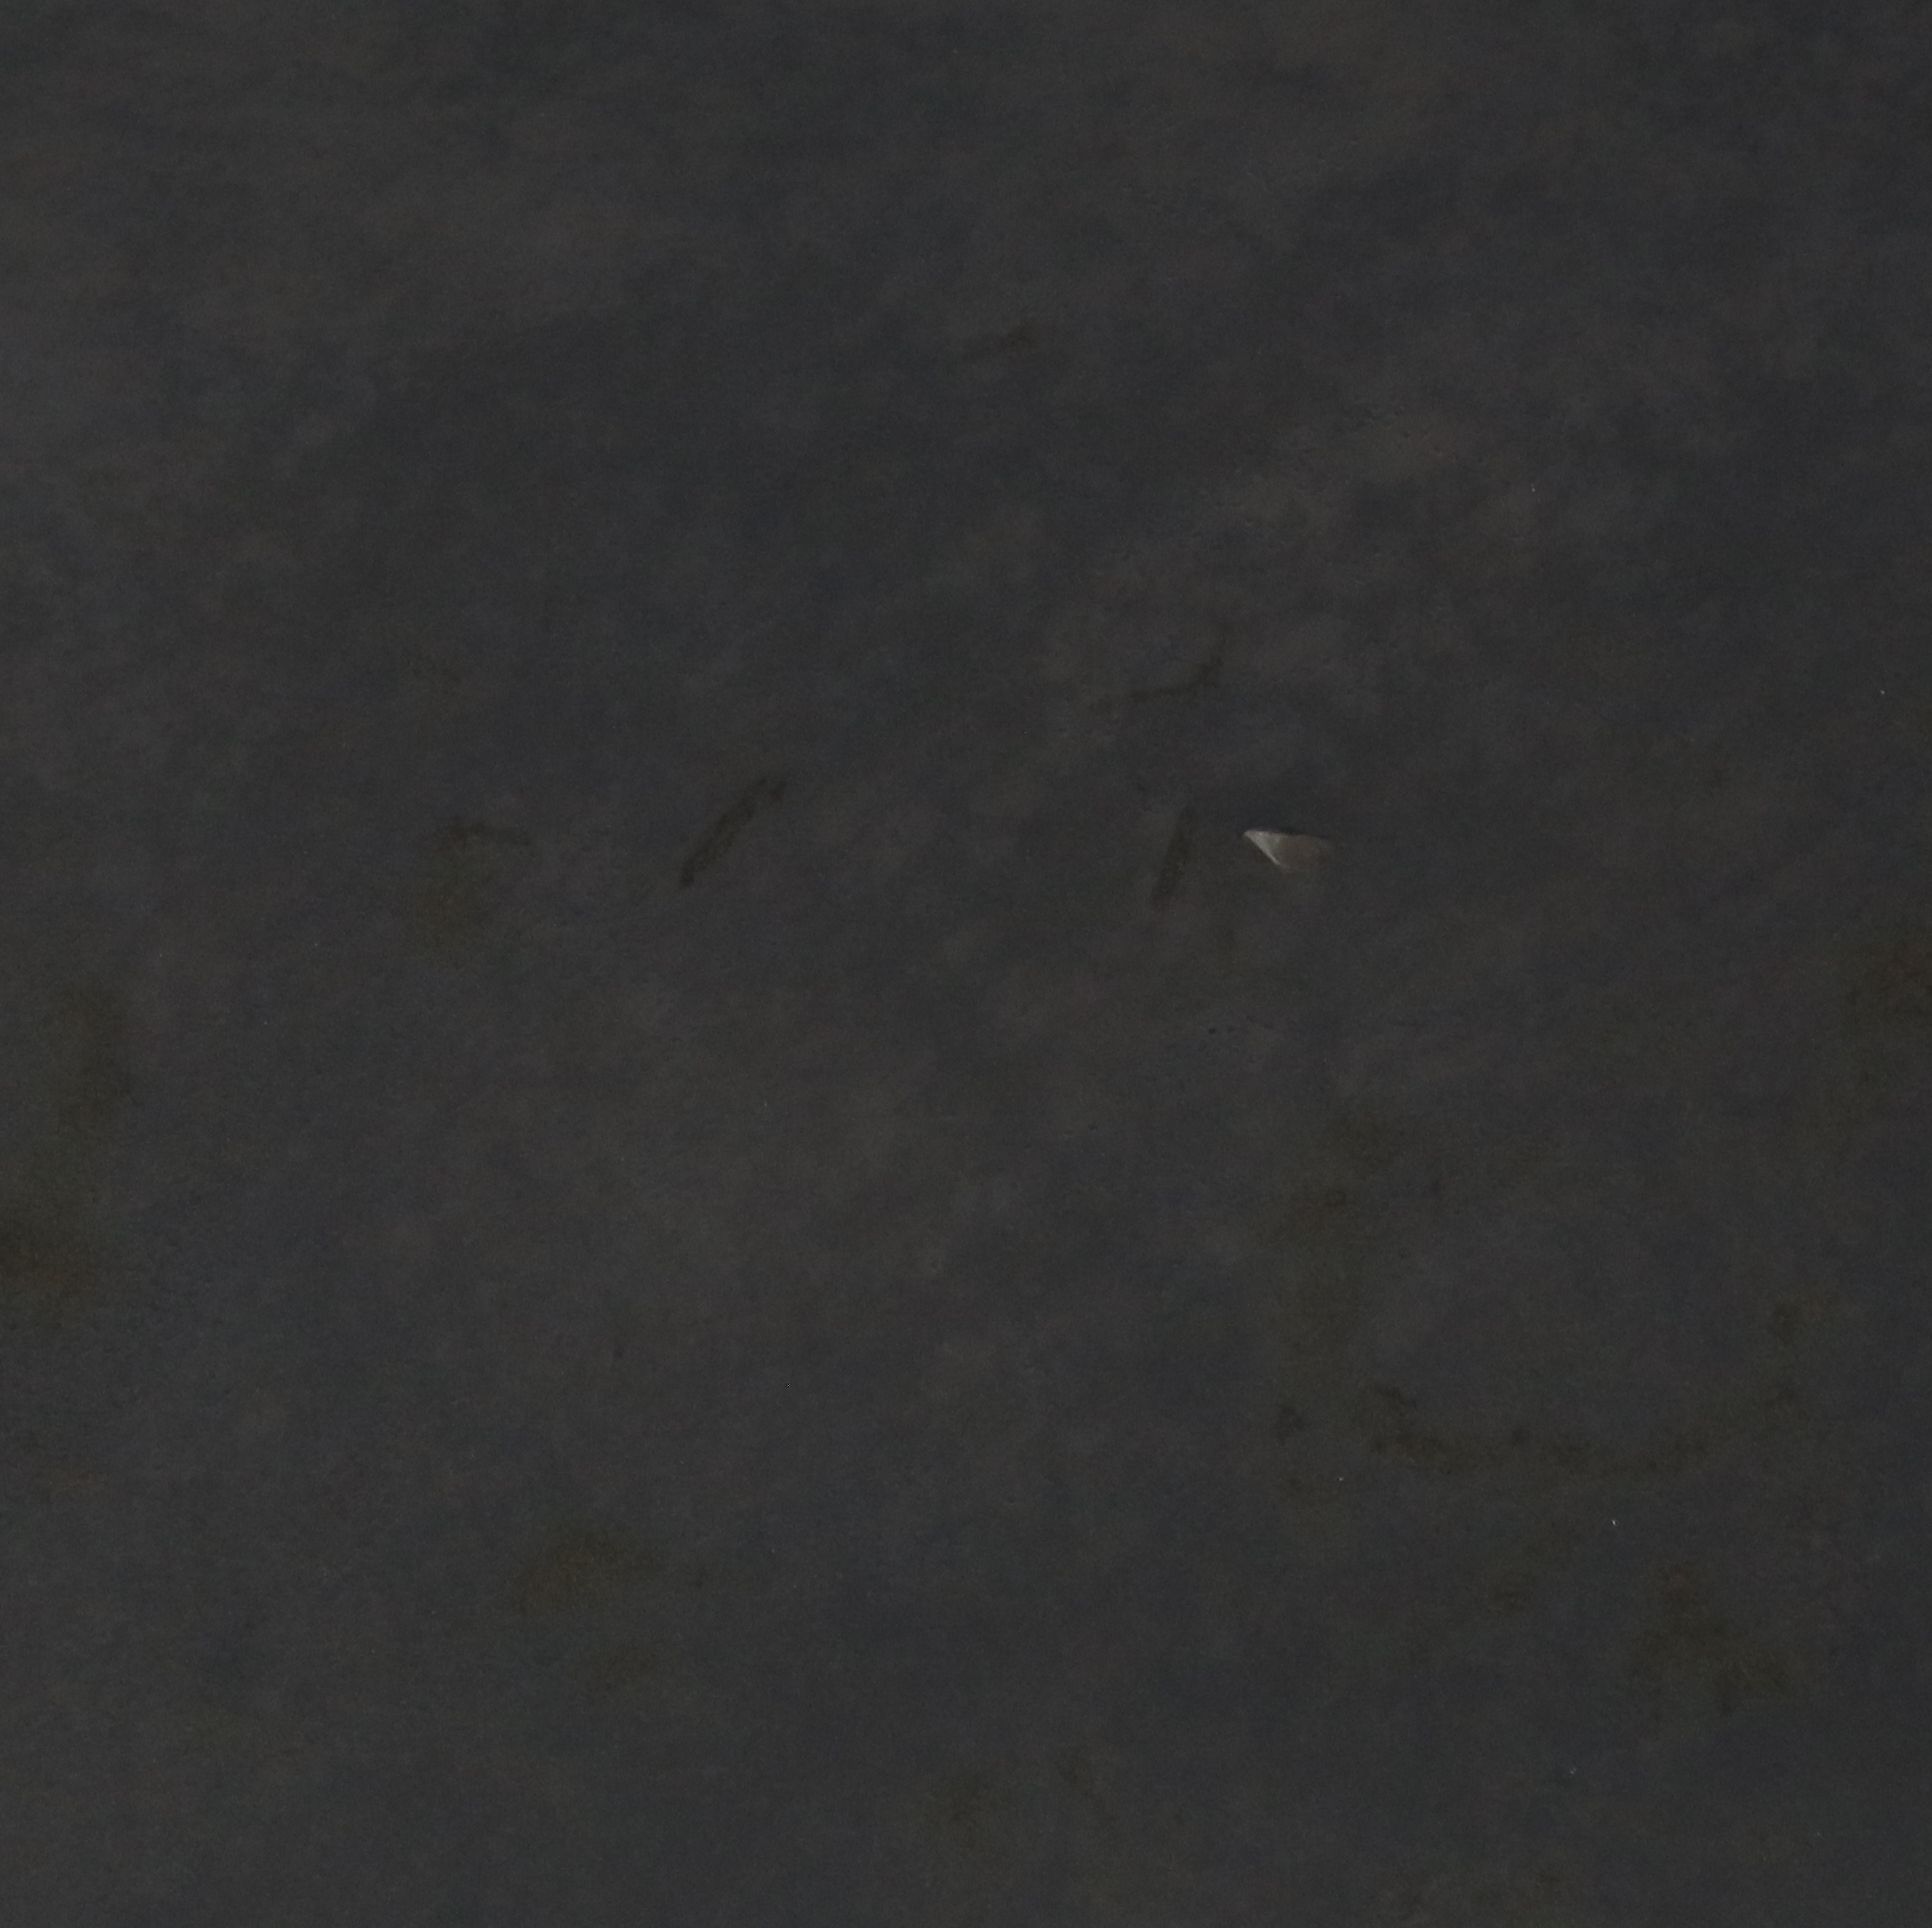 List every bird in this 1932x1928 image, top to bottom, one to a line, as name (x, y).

Canada goose (1278, 847)